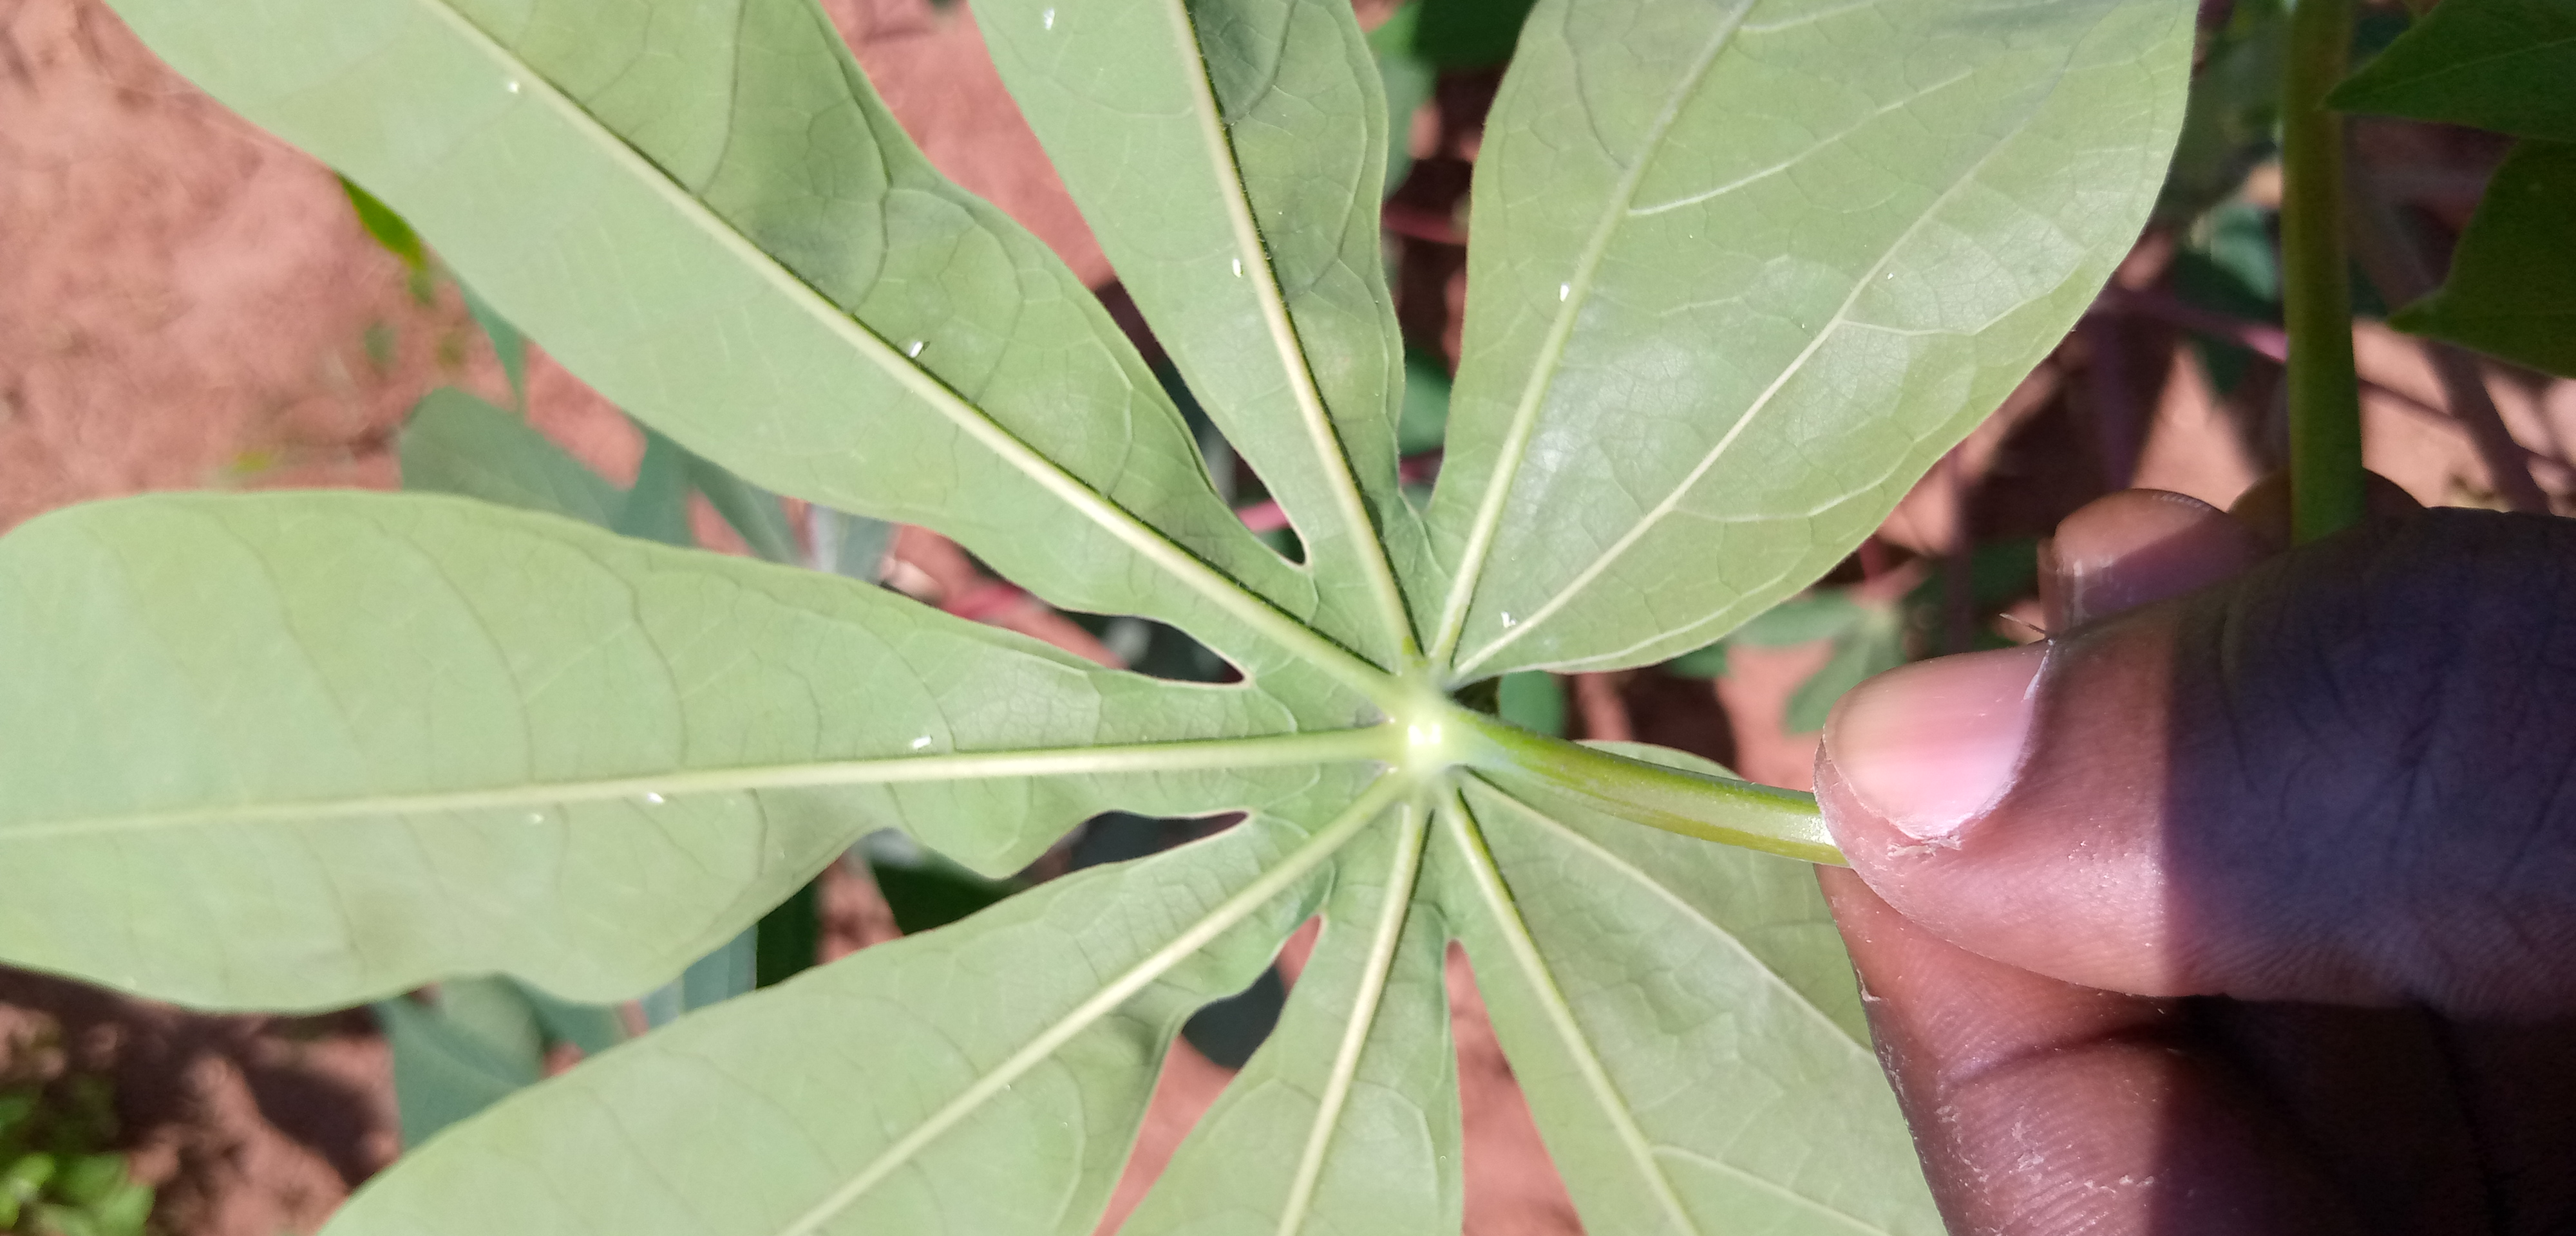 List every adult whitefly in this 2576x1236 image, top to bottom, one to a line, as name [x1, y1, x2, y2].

whitefly [1030, 1, 1066, 35]
whitefly [498, 68, 527, 106]
whitefly [1226, 250, 1242, 279]
whitefly [1551, 276, 1574, 304]
whitefly [900, 332, 928, 360]
whitefly [1495, 606, 1519, 633]
whitefly [900, 726, 938, 754]
whitefly [636, 785, 672, 815]